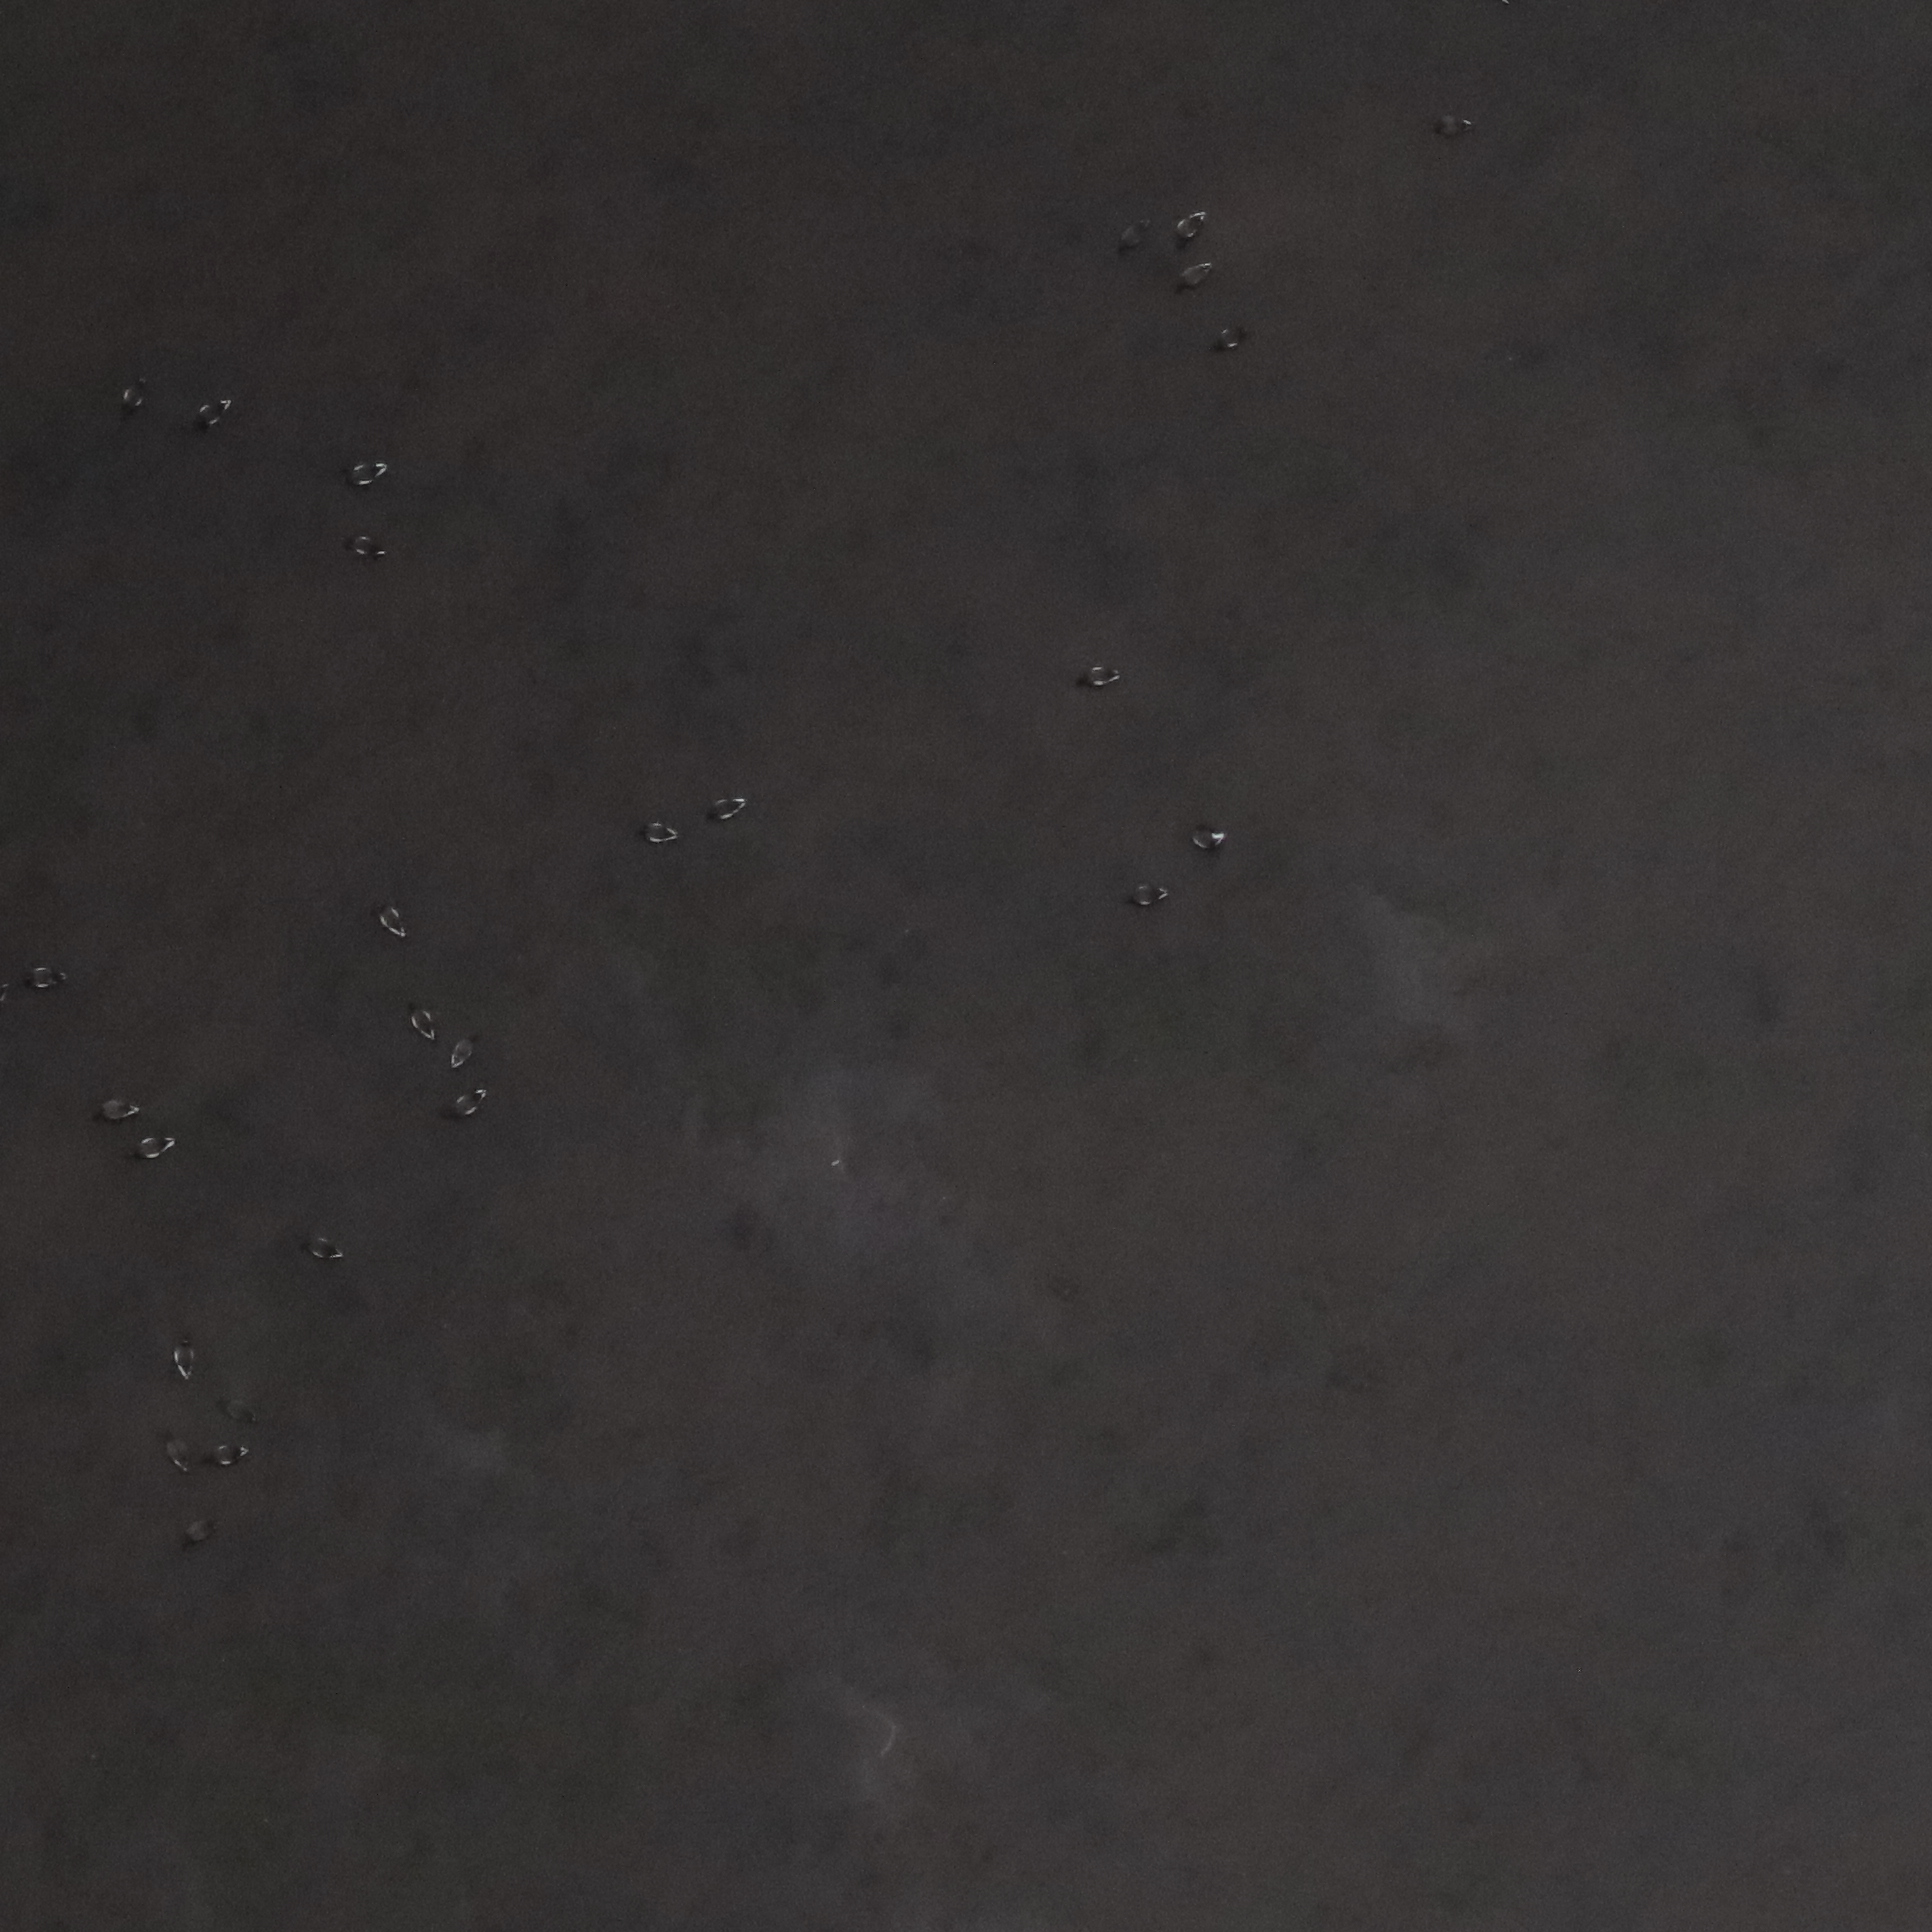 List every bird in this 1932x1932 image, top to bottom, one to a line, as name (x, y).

brant (1452, 126)
brant (1181, 228)
brant (1128, 232)
brant (1191, 273)
brant (1228, 344)
brant (135, 398)
brant (213, 413)
brant (367, 475)
brant (368, 545)
brant (1102, 674)
brant (728, 811)
brant (658, 833)
brant (1207, 842)
brant (1147, 893)
brant (393, 921)
brant (42, 977)
brant (426, 1021)
brant (465, 1054)
brant (469, 1103)
brant (120, 1109)
brant (153, 1145)
brant (325, 1248)
brant (185, 1357)
brant (233, 1411)
brant (171, 1452)
brant (229, 1453)
brant (197, 1527)